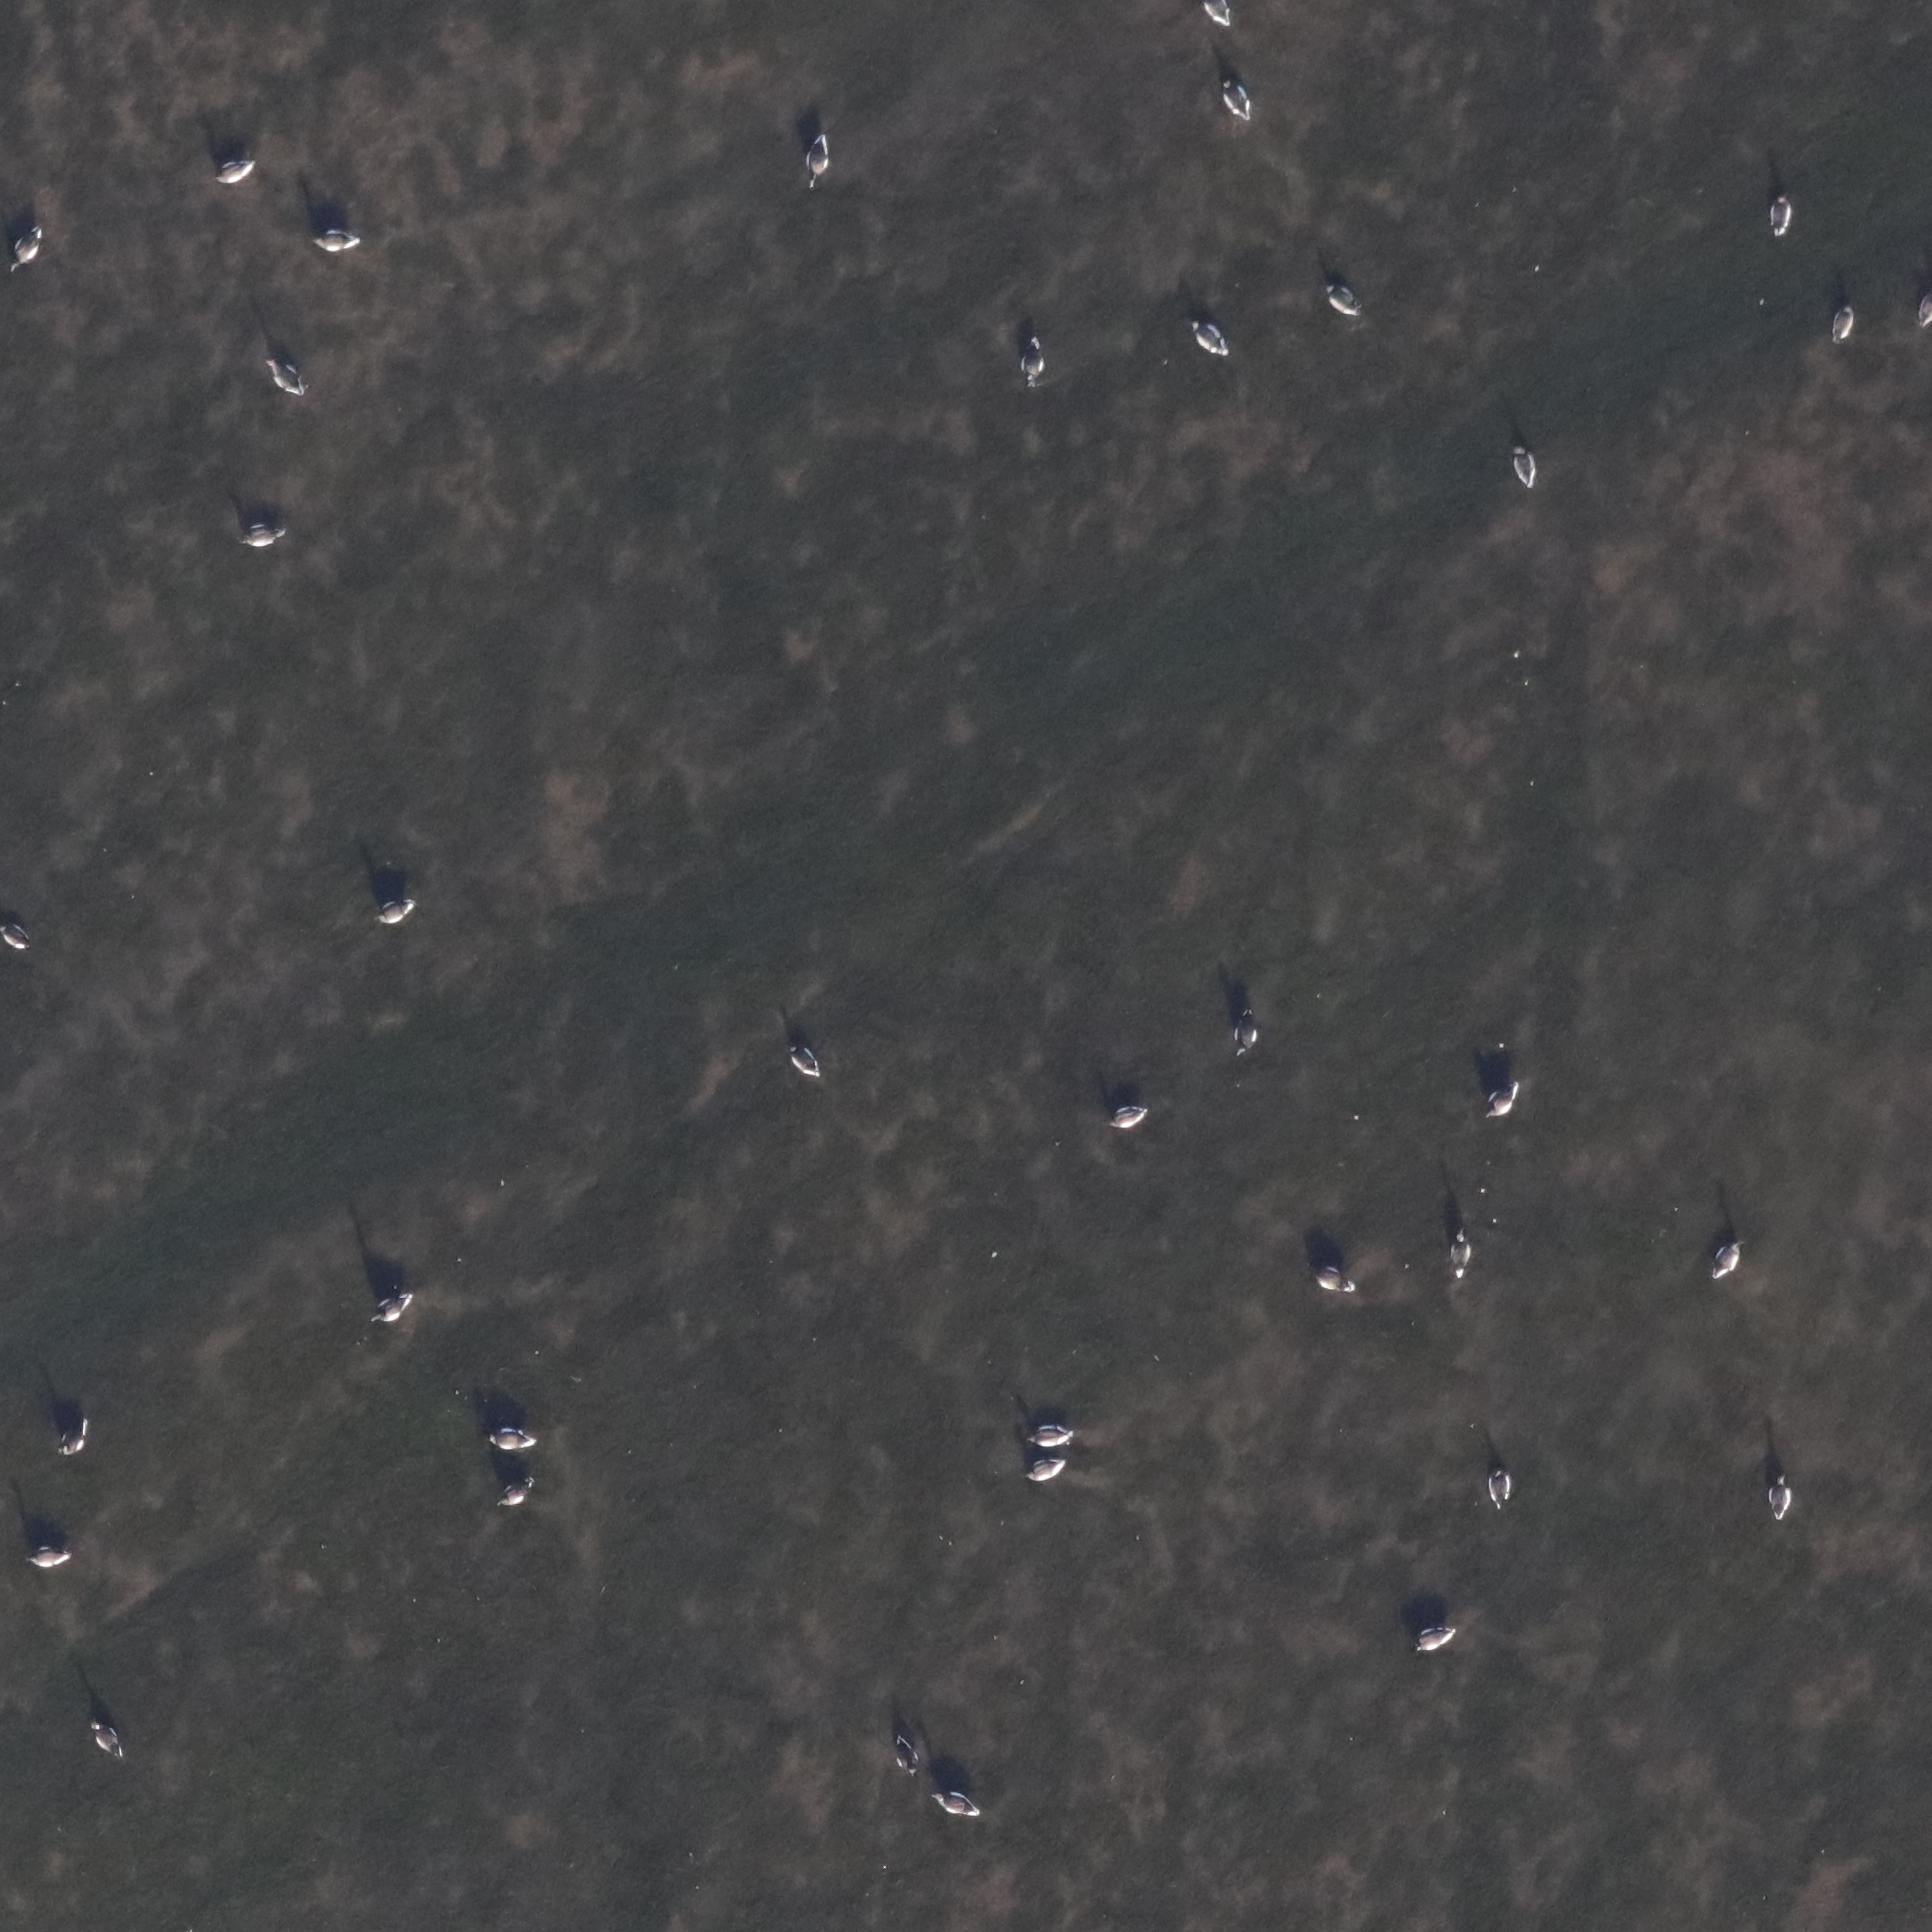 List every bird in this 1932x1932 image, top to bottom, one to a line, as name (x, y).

brant (1217, 6)
brant (1235, 97)
brant (817, 159)
brant (234, 169)
brant (1780, 214)
brant (336, 239)
brant (27, 248)
brant (1343, 298)
brant (1929, 306)
brant (1842, 322)
brant (1208, 336)
brant (1032, 360)
brant (283, 375)
brant (1523, 463)
brant (263, 533)
brant (394, 909)
brant (15, 936)
brant (1244, 1032)
brant (804, 1060)
brant (1502, 1098)
brant (1126, 1116)
brant (1460, 1257)
brant (1725, 1259)
brant (1331, 1278)
brant (391, 1305)
brant (1049, 1432)
brant (72, 1437)
brant (511, 1440)
brant (1042, 1471)
brant (1498, 1486)
brant (514, 1493)
brant (1779, 1498)
brant (49, 1555)
brant (1433, 1638)
brant (106, 1739)
brant (910, 1755)
brant (956, 1802)